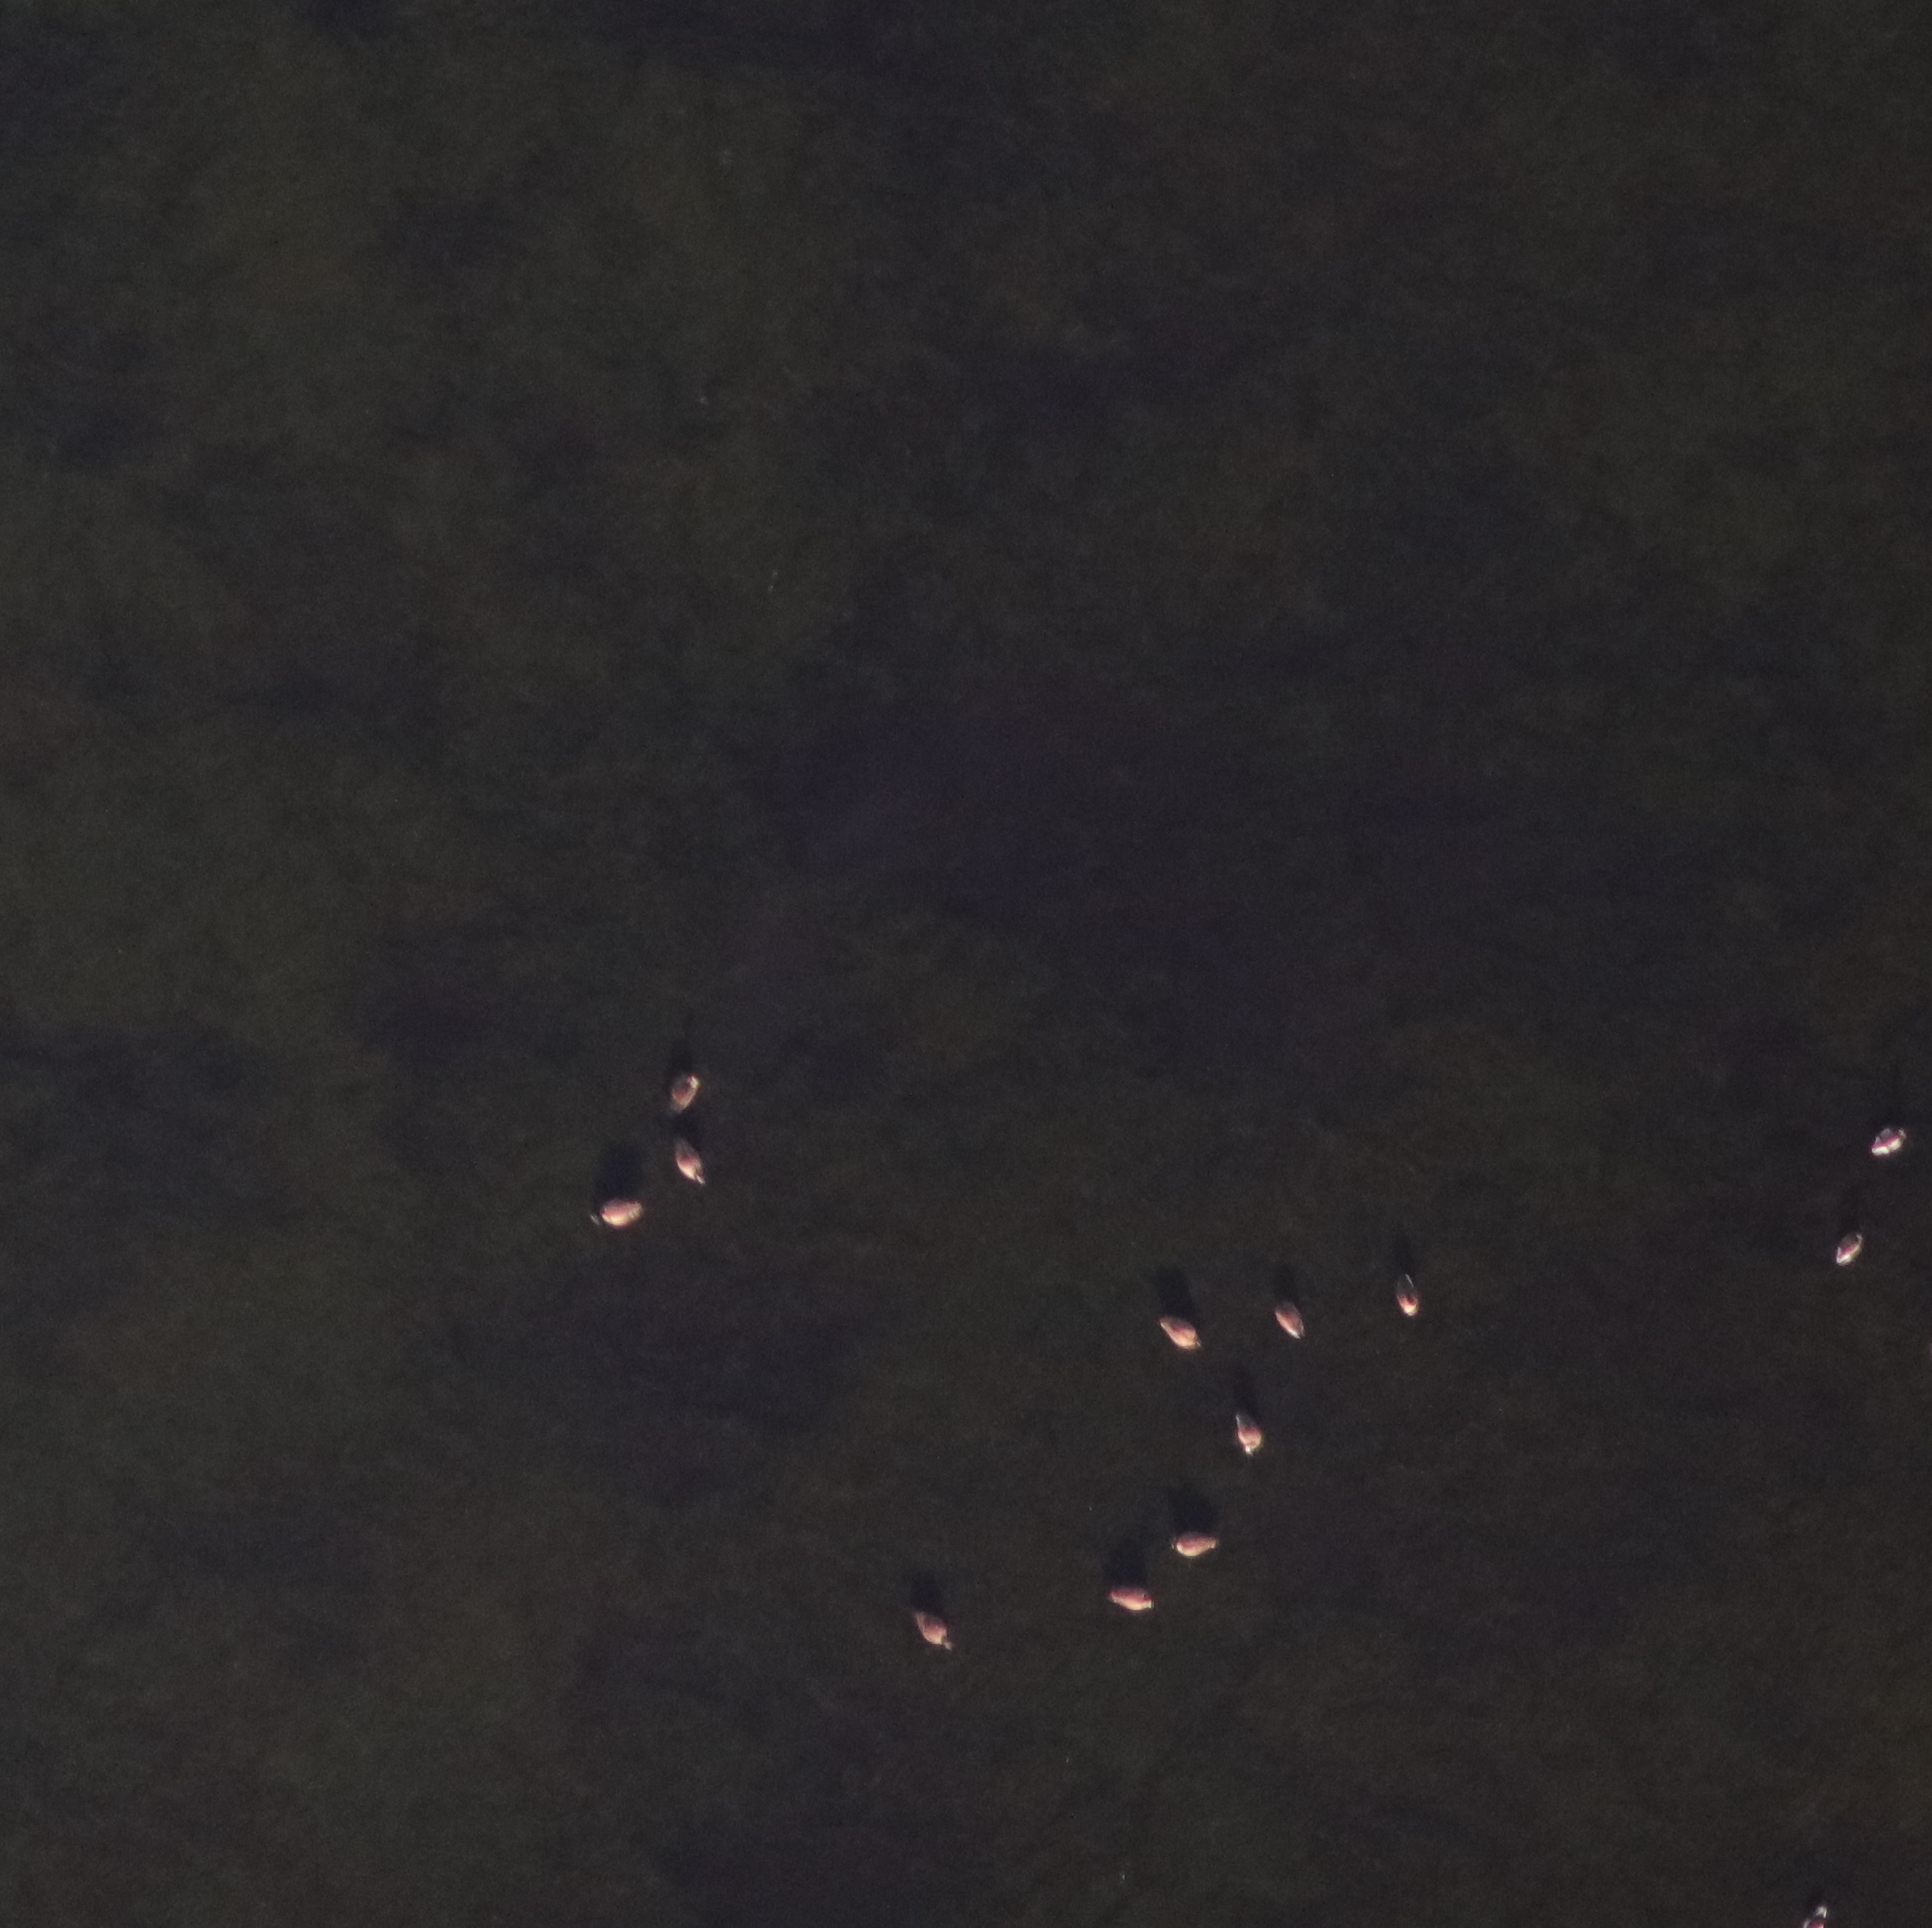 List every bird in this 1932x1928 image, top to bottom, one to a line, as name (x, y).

Canada goose (683, 1092)
brant (1893, 1136)
Canada goose (688, 1161)
Canada goose (620, 1211)
brant (1849, 1245)
brant (1406, 1297)
Canada goose (1289, 1321)
Canada goose (1179, 1332)
Canada goose (1249, 1431)
Canada goose (1193, 1543)
Canada goose (1131, 1597)
Canada goose (933, 1628)